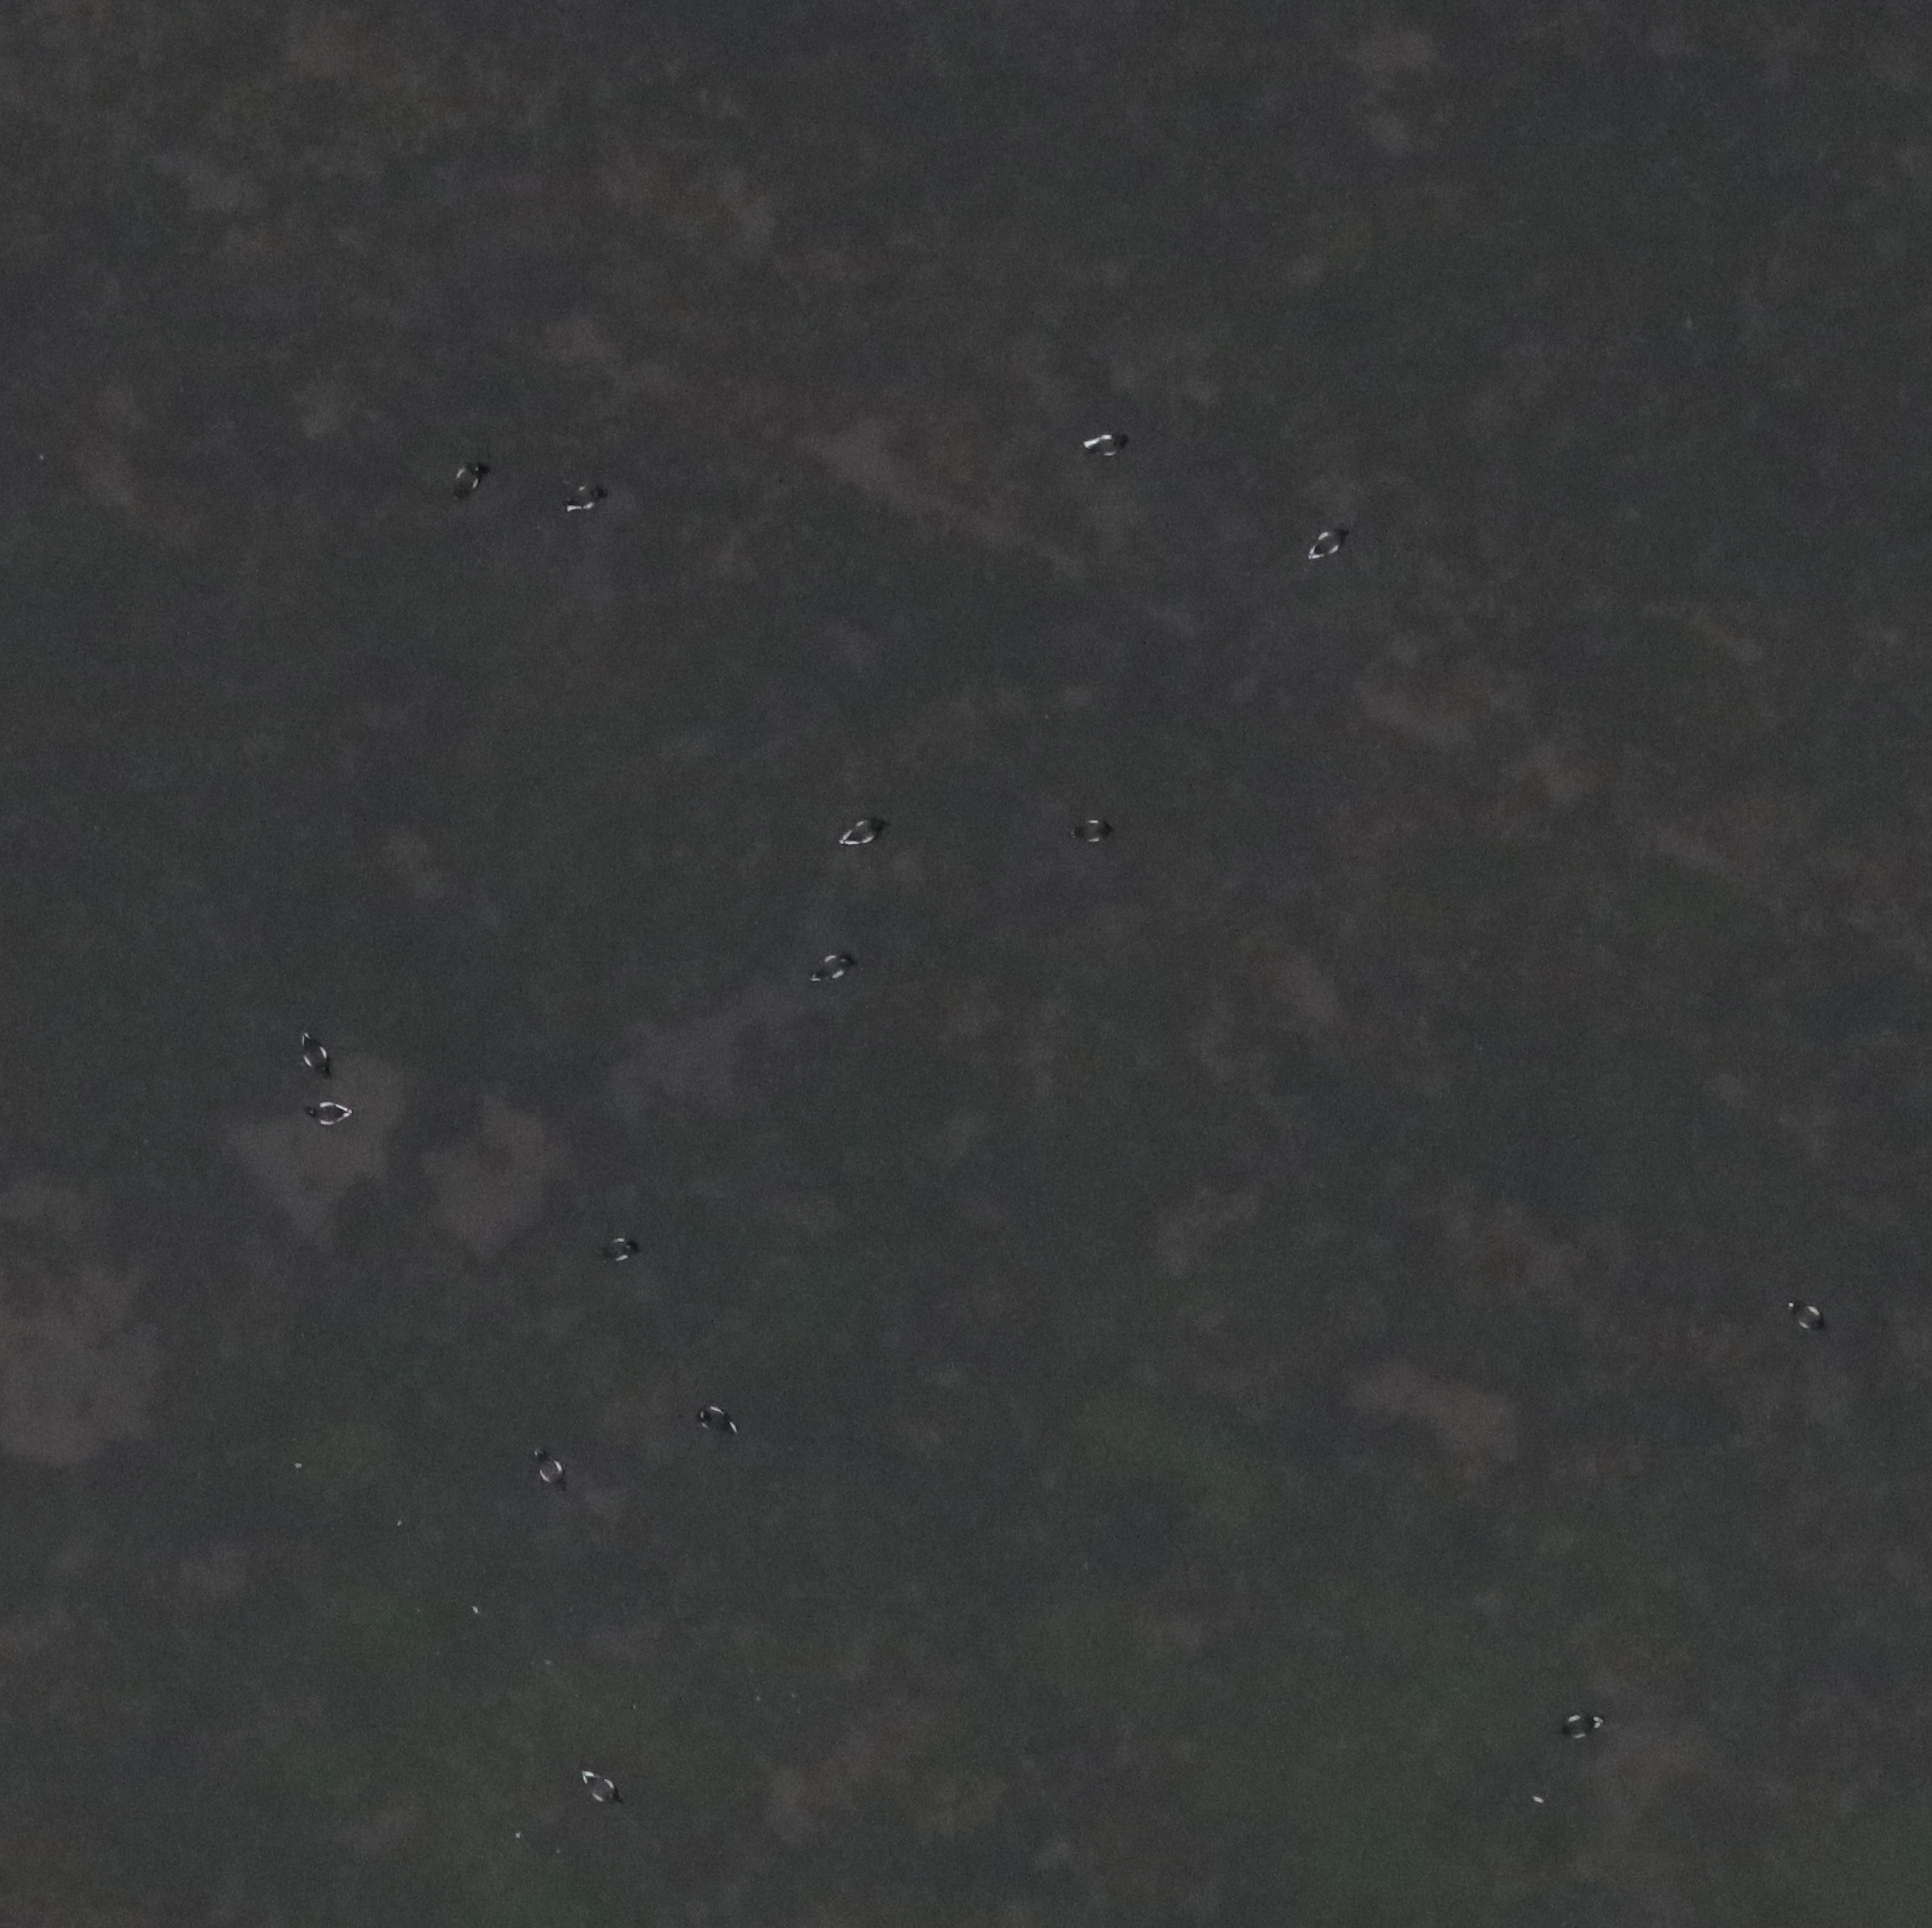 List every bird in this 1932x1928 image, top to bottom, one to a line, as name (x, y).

brant (1105, 445)
brant (460, 479)
brant (585, 499)
brant (1328, 543)
brant (1091, 830)
brant (860, 831)
brant (832, 968)
brant (318, 1057)
brant (329, 1112)
brant (618, 1248)
brant (1807, 1317)
brant (717, 1415)
brant (551, 1470)
brant (1580, 1727)
brant (601, 1788)